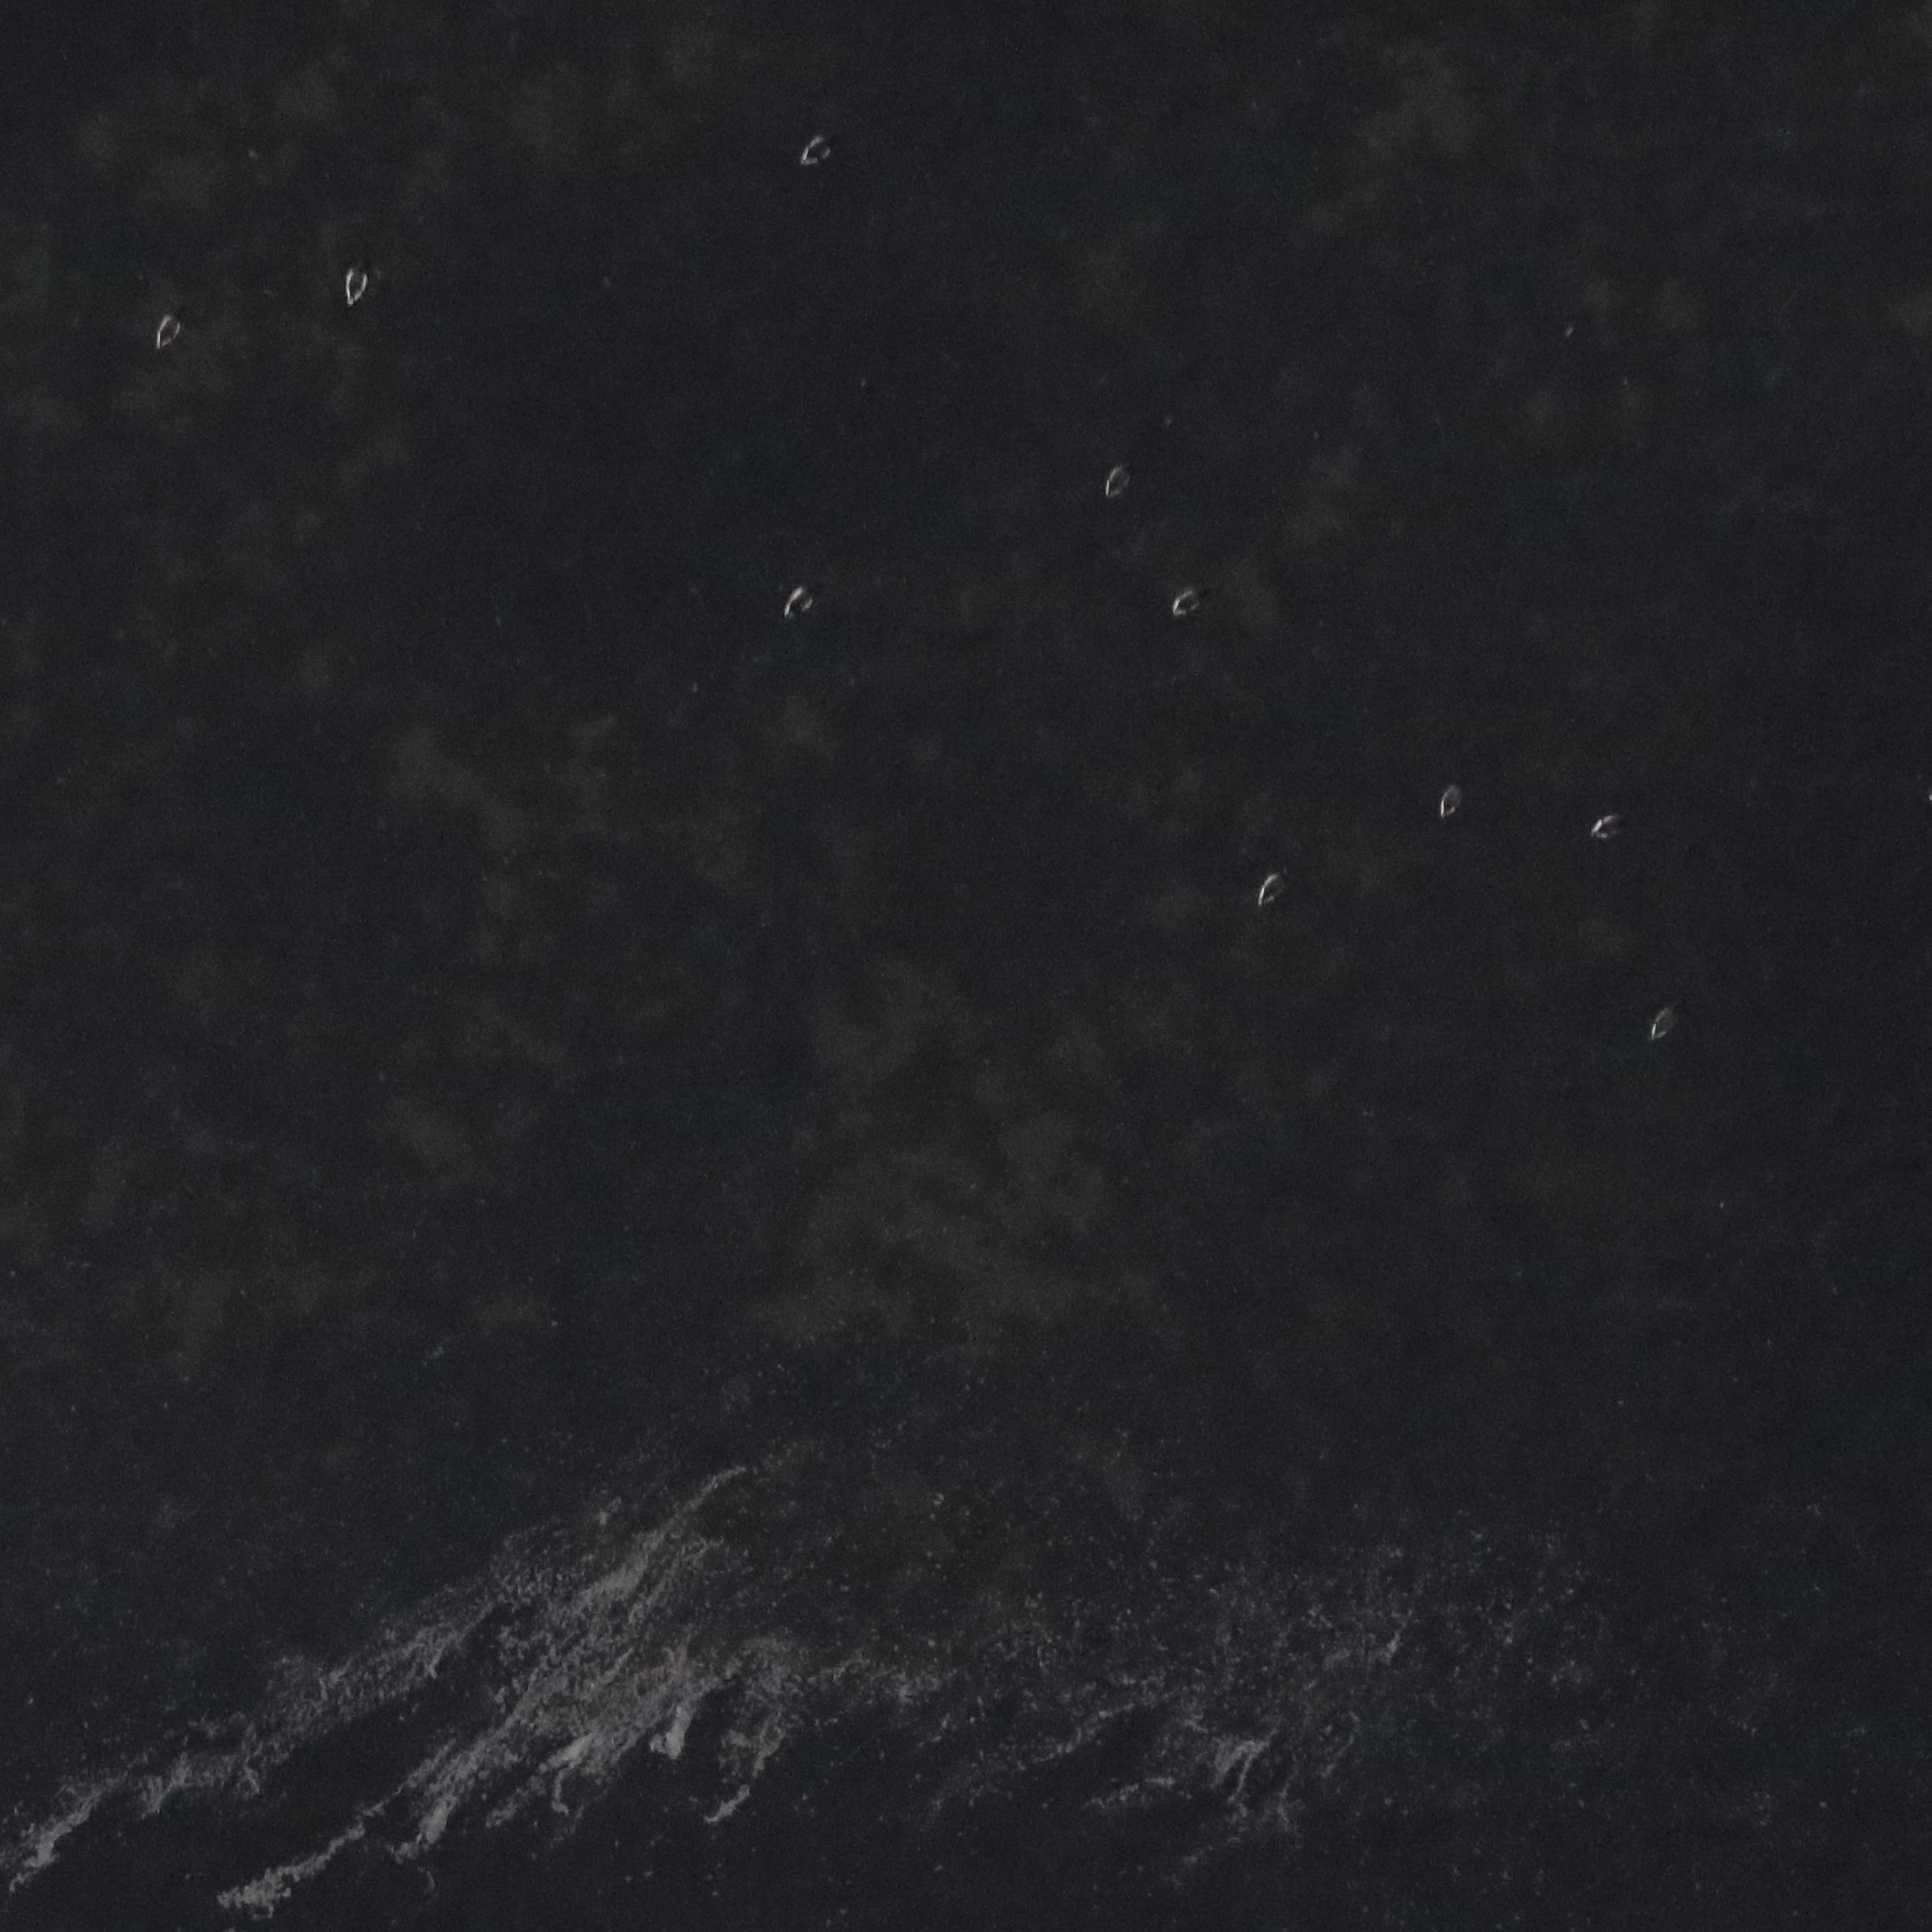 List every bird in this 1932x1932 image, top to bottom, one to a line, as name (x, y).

brant (817, 150)
brant (357, 283)
brant (167, 328)
brant (1118, 480)
brant (1187, 601)
brant (799, 604)
brant (1450, 799)
brant (1610, 827)
brant (1273, 886)
brant (1664, 1021)